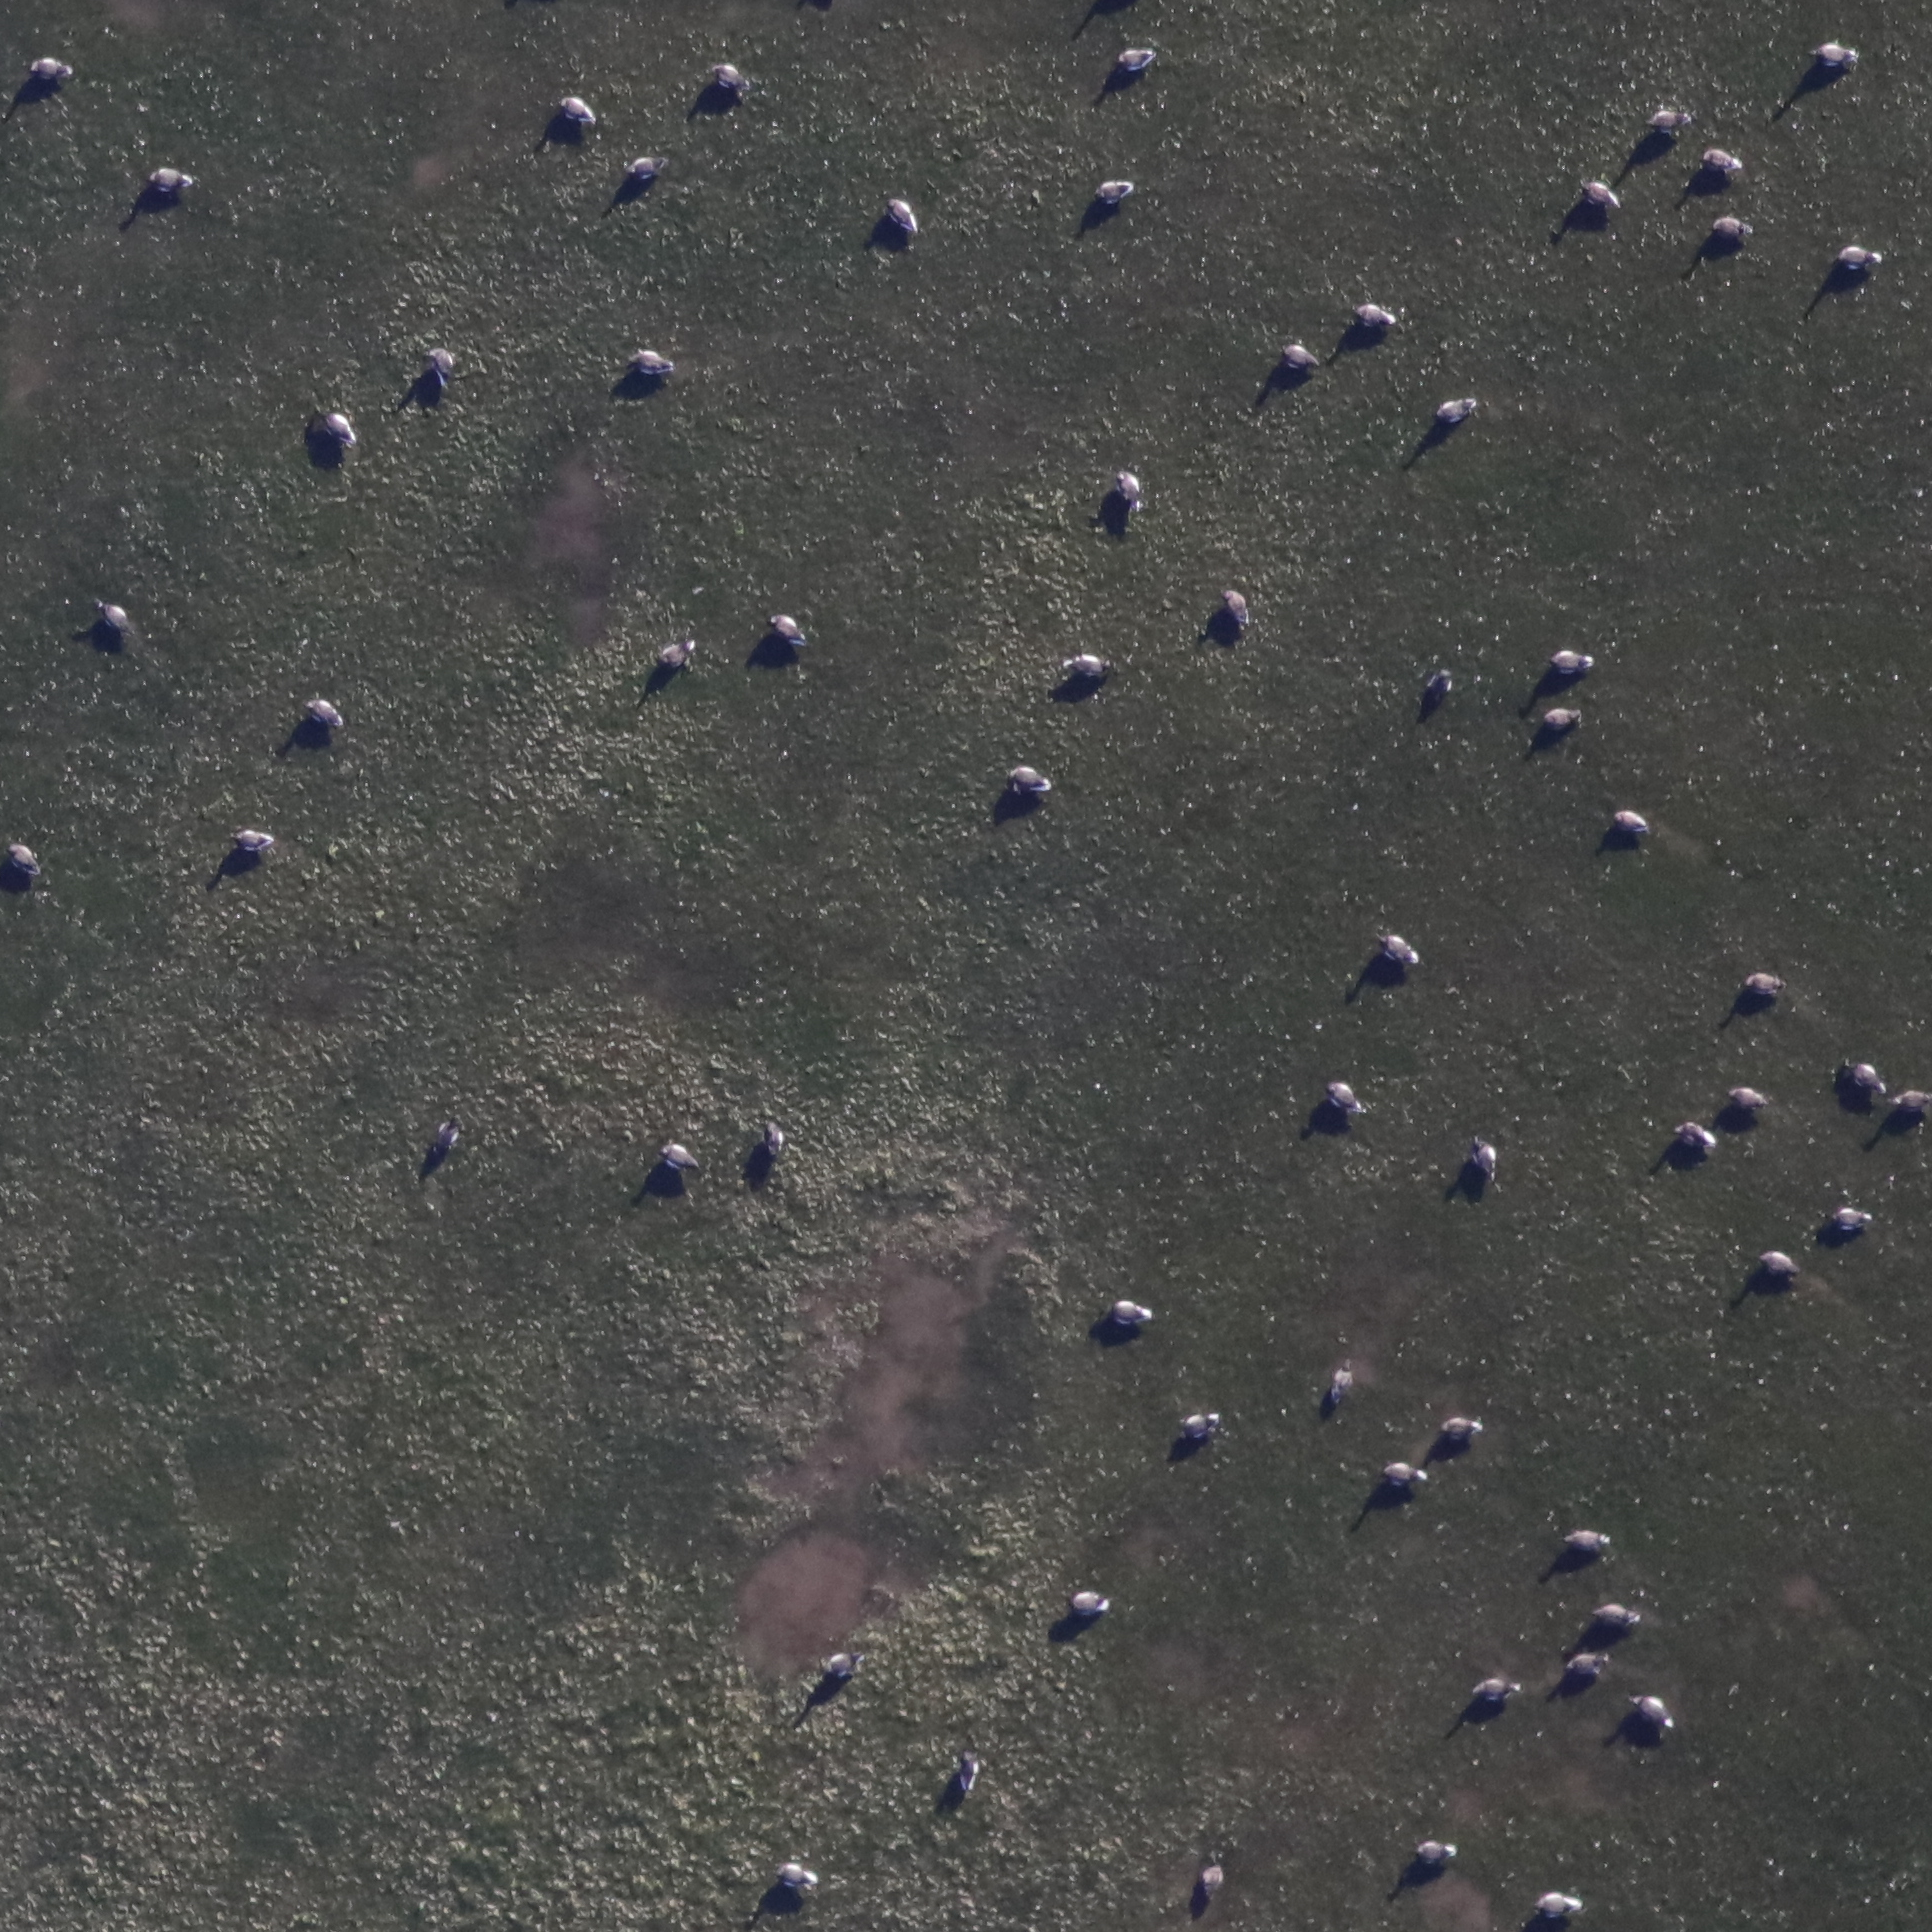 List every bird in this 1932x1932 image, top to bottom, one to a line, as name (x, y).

brant (1833, 56)
brant (1135, 60)
brant (51, 70)
brant (729, 77)
brant (577, 109)
brant (1664, 121)
brant (1722, 160)
brant (646, 169)
brant (170, 178)
brant (1113, 192)
brant (1603, 194)
brant (901, 216)
brant (1731, 228)
brant (1854, 259)
brant (1376, 317)
brant (1297, 358)
brant (653, 362)
brant (443, 366)
brant (1457, 412)
brant (335, 427)
brant (1129, 487)
brant (1234, 604)
brant (115, 618)
brant (787, 628)
brant (675, 656)
brant (1568, 662)
brant (1088, 668)
brant (1439, 682)
brant (325, 714)
brant (1560, 718)
brant (1029, 781)
brant (1632, 823)
brant (254, 842)
brant (25, 859)
brant (1399, 950)
brant (1763, 984)
brant (1862, 1077)
brant (1343, 1098)
brant (1750, 1100)
brant (1915, 1101)
brant (446, 1136)
brant (1698, 1136)
brant (774, 1139)
brant (681, 1157)
brant (1481, 1158)
brant (1850, 1219)
brant (1776, 1264)
brant (1128, 1314)
brant (1341, 1378)
brant (1201, 1428)
brant (1462, 1431)
brant (1398, 1474)
brant (1585, 1541)
brant (1086, 1605)
brant (1614, 1614)
brant (1586, 1662)
brant (842, 1666)
brant (1496, 1690)
brant (1652, 1712)
brant (967, 1771)
brant (1435, 1852)
brant (796, 1876)
brant (1213, 1881)
brant (1557, 1907)